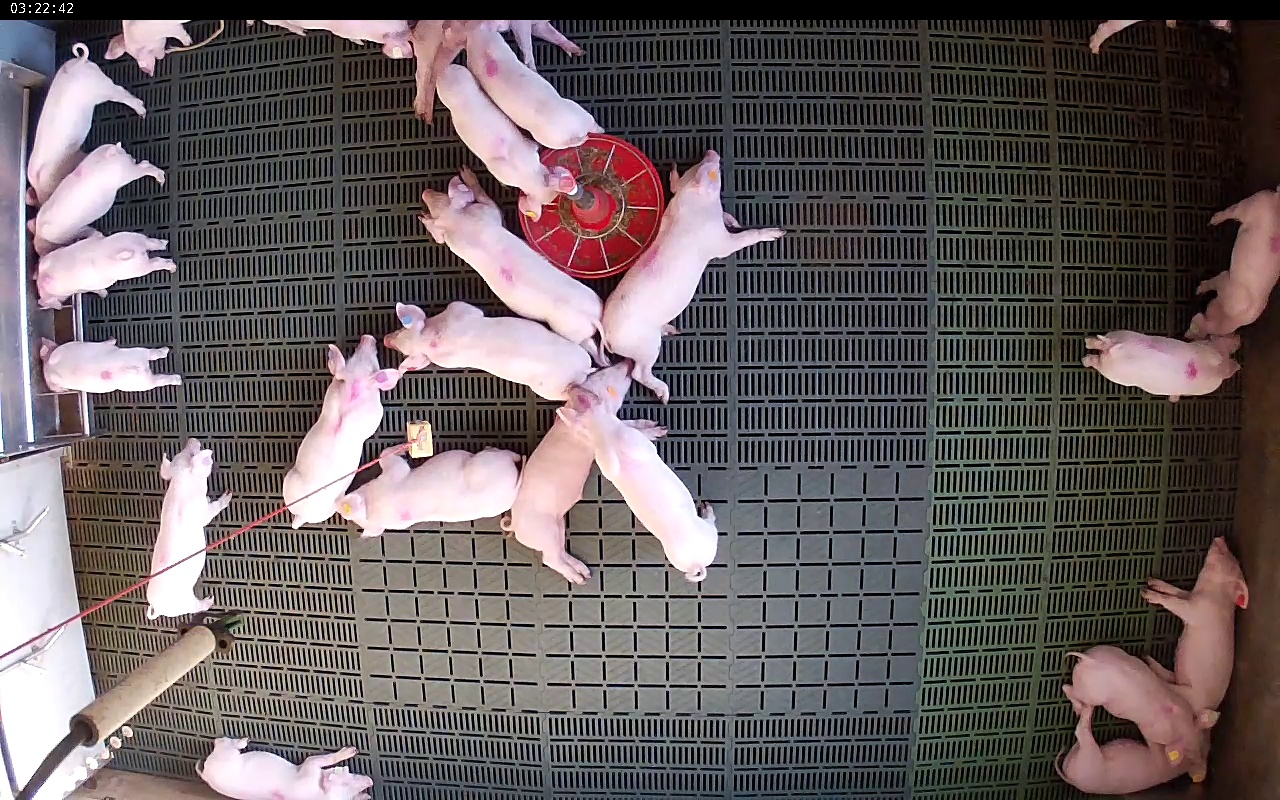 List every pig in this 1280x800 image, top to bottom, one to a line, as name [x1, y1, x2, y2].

pig [263, 19, 414, 60]
pig [103, 20, 193, 79]
pig [408, 21, 584, 123]
pig [444, 21, 603, 149]
pig [1089, 21, 1236, 56]
pig [23, 43, 147, 206]
pig [437, 64, 577, 224]
pig [28, 140, 166, 254]
pig [599, 151, 788, 405]
pig [418, 168, 608, 367]
pig [1186, 188, 1279, 343]
pig [34, 231, 179, 310]
pig [382, 300, 598, 401]
pig [1083, 330, 1243, 401]
pig [284, 334, 403, 528]
pig [40, 335, 184, 394]
pig [501, 358, 636, 585]
pig [556, 381, 718, 581]
pig [145, 436, 236, 621]
pig [335, 441, 528, 541]
pig [1144, 534, 1248, 715]
pig [1064, 645, 1219, 768]
pig [1055, 704, 1212, 792]
pig [197, 737, 374, 798]